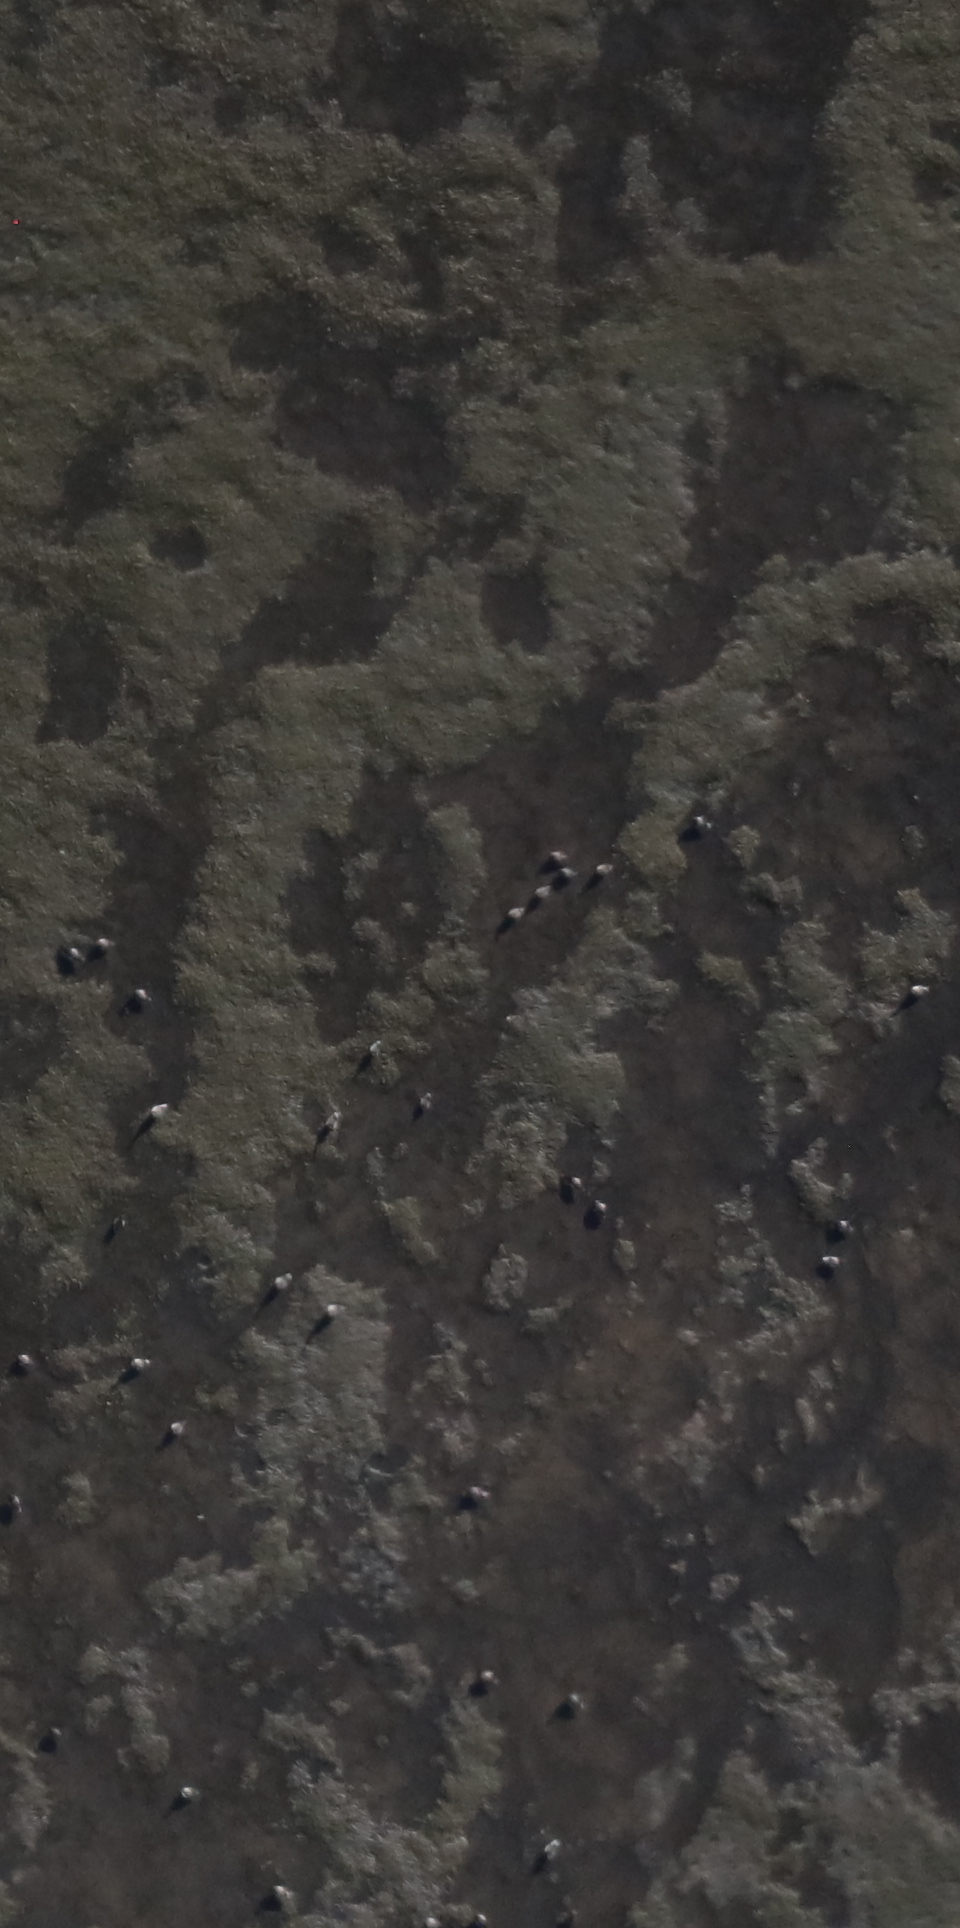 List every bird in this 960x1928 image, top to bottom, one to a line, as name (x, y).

brant (699, 826)
brant (560, 855)
brant (571, 873)
brant (606, 874)
brant (542, 890)
brant (513, 915)
brant (103, 944)
brant (73, 959)
brant (916, 988)
brant (141, 995)
brant (380, 1053)
brant (421, 1104)
brant (162, 1117)
brant (332, 1120)
brant (575, 1184)
brant (593, 1205)
brant (118, 1218)
brant (846, 1224)
brant (832, 1258)
brant (283, 1284)
brant (337, 1313)
brant (139, 1362)
brant (21, 1363)
brant (174, 1428)
brant (480, 1496)
brant (17, 1509)
brant (488, 1676)
brant (579, 1701)
brant (54, 1735)
brant (180, 1796)
brant (553, 1854)
brant (281, 1894)
brant (432, 1920)
brant (478, 1921)